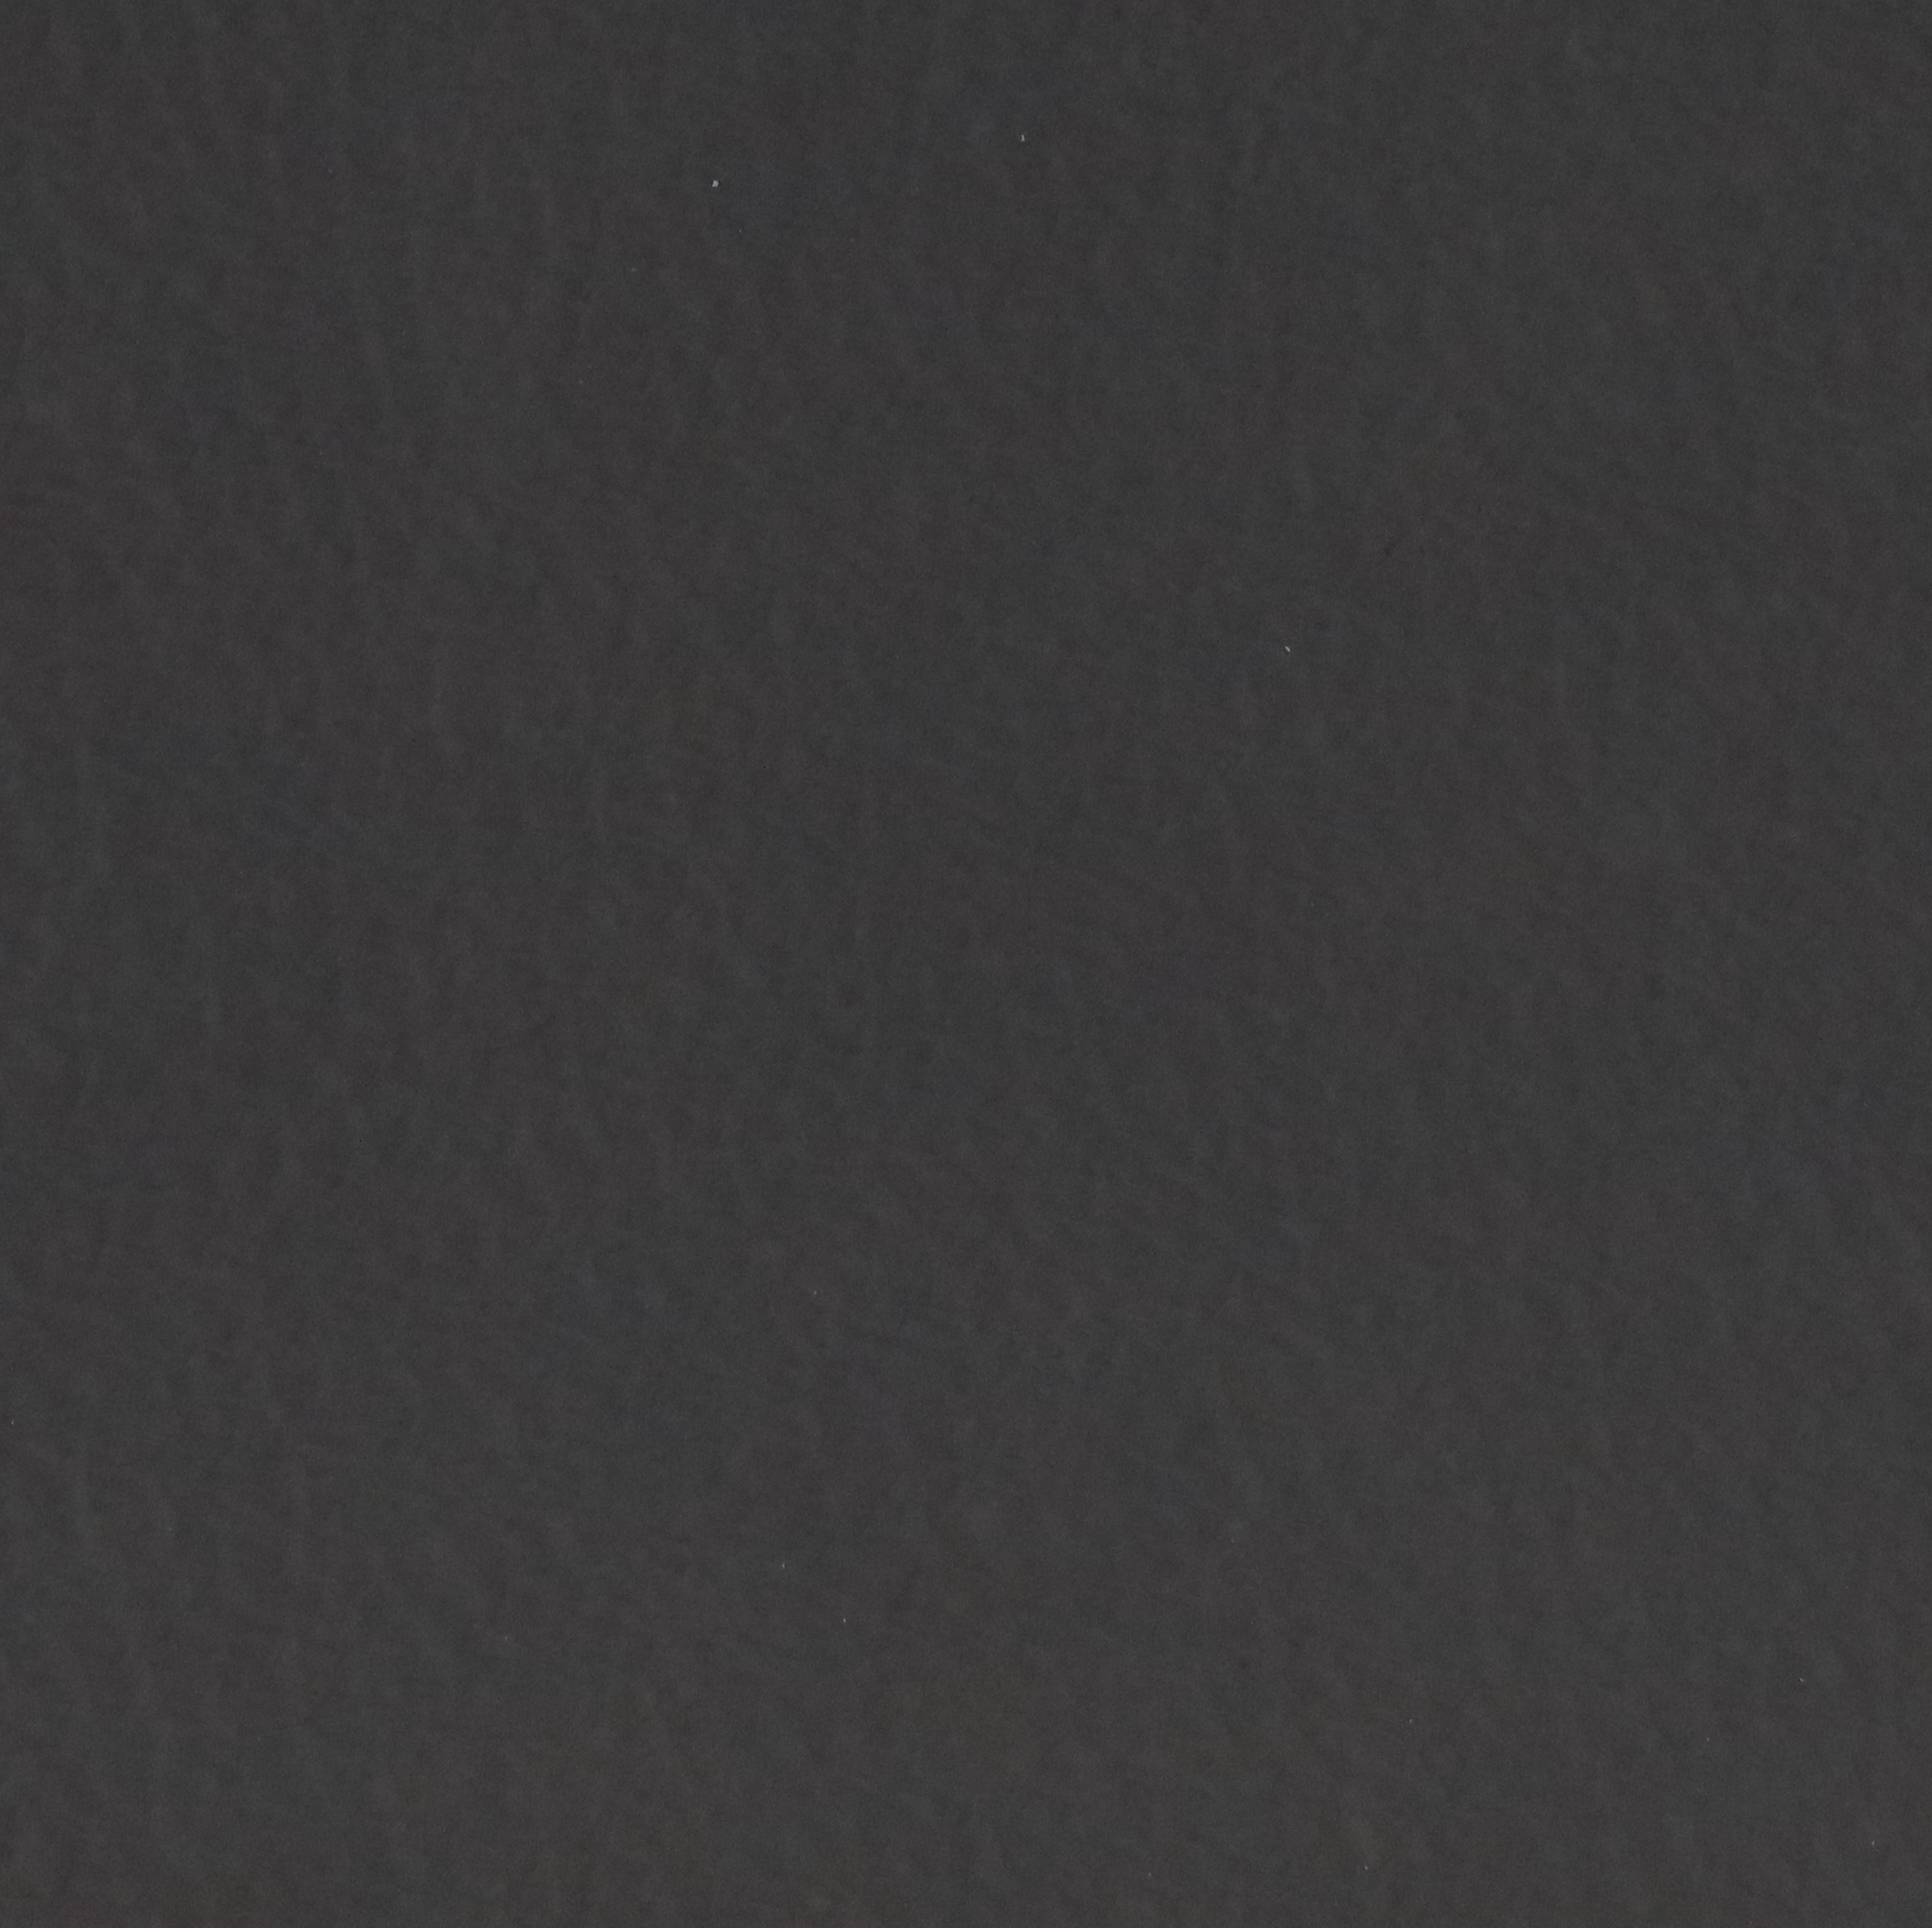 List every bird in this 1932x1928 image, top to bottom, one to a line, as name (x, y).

None